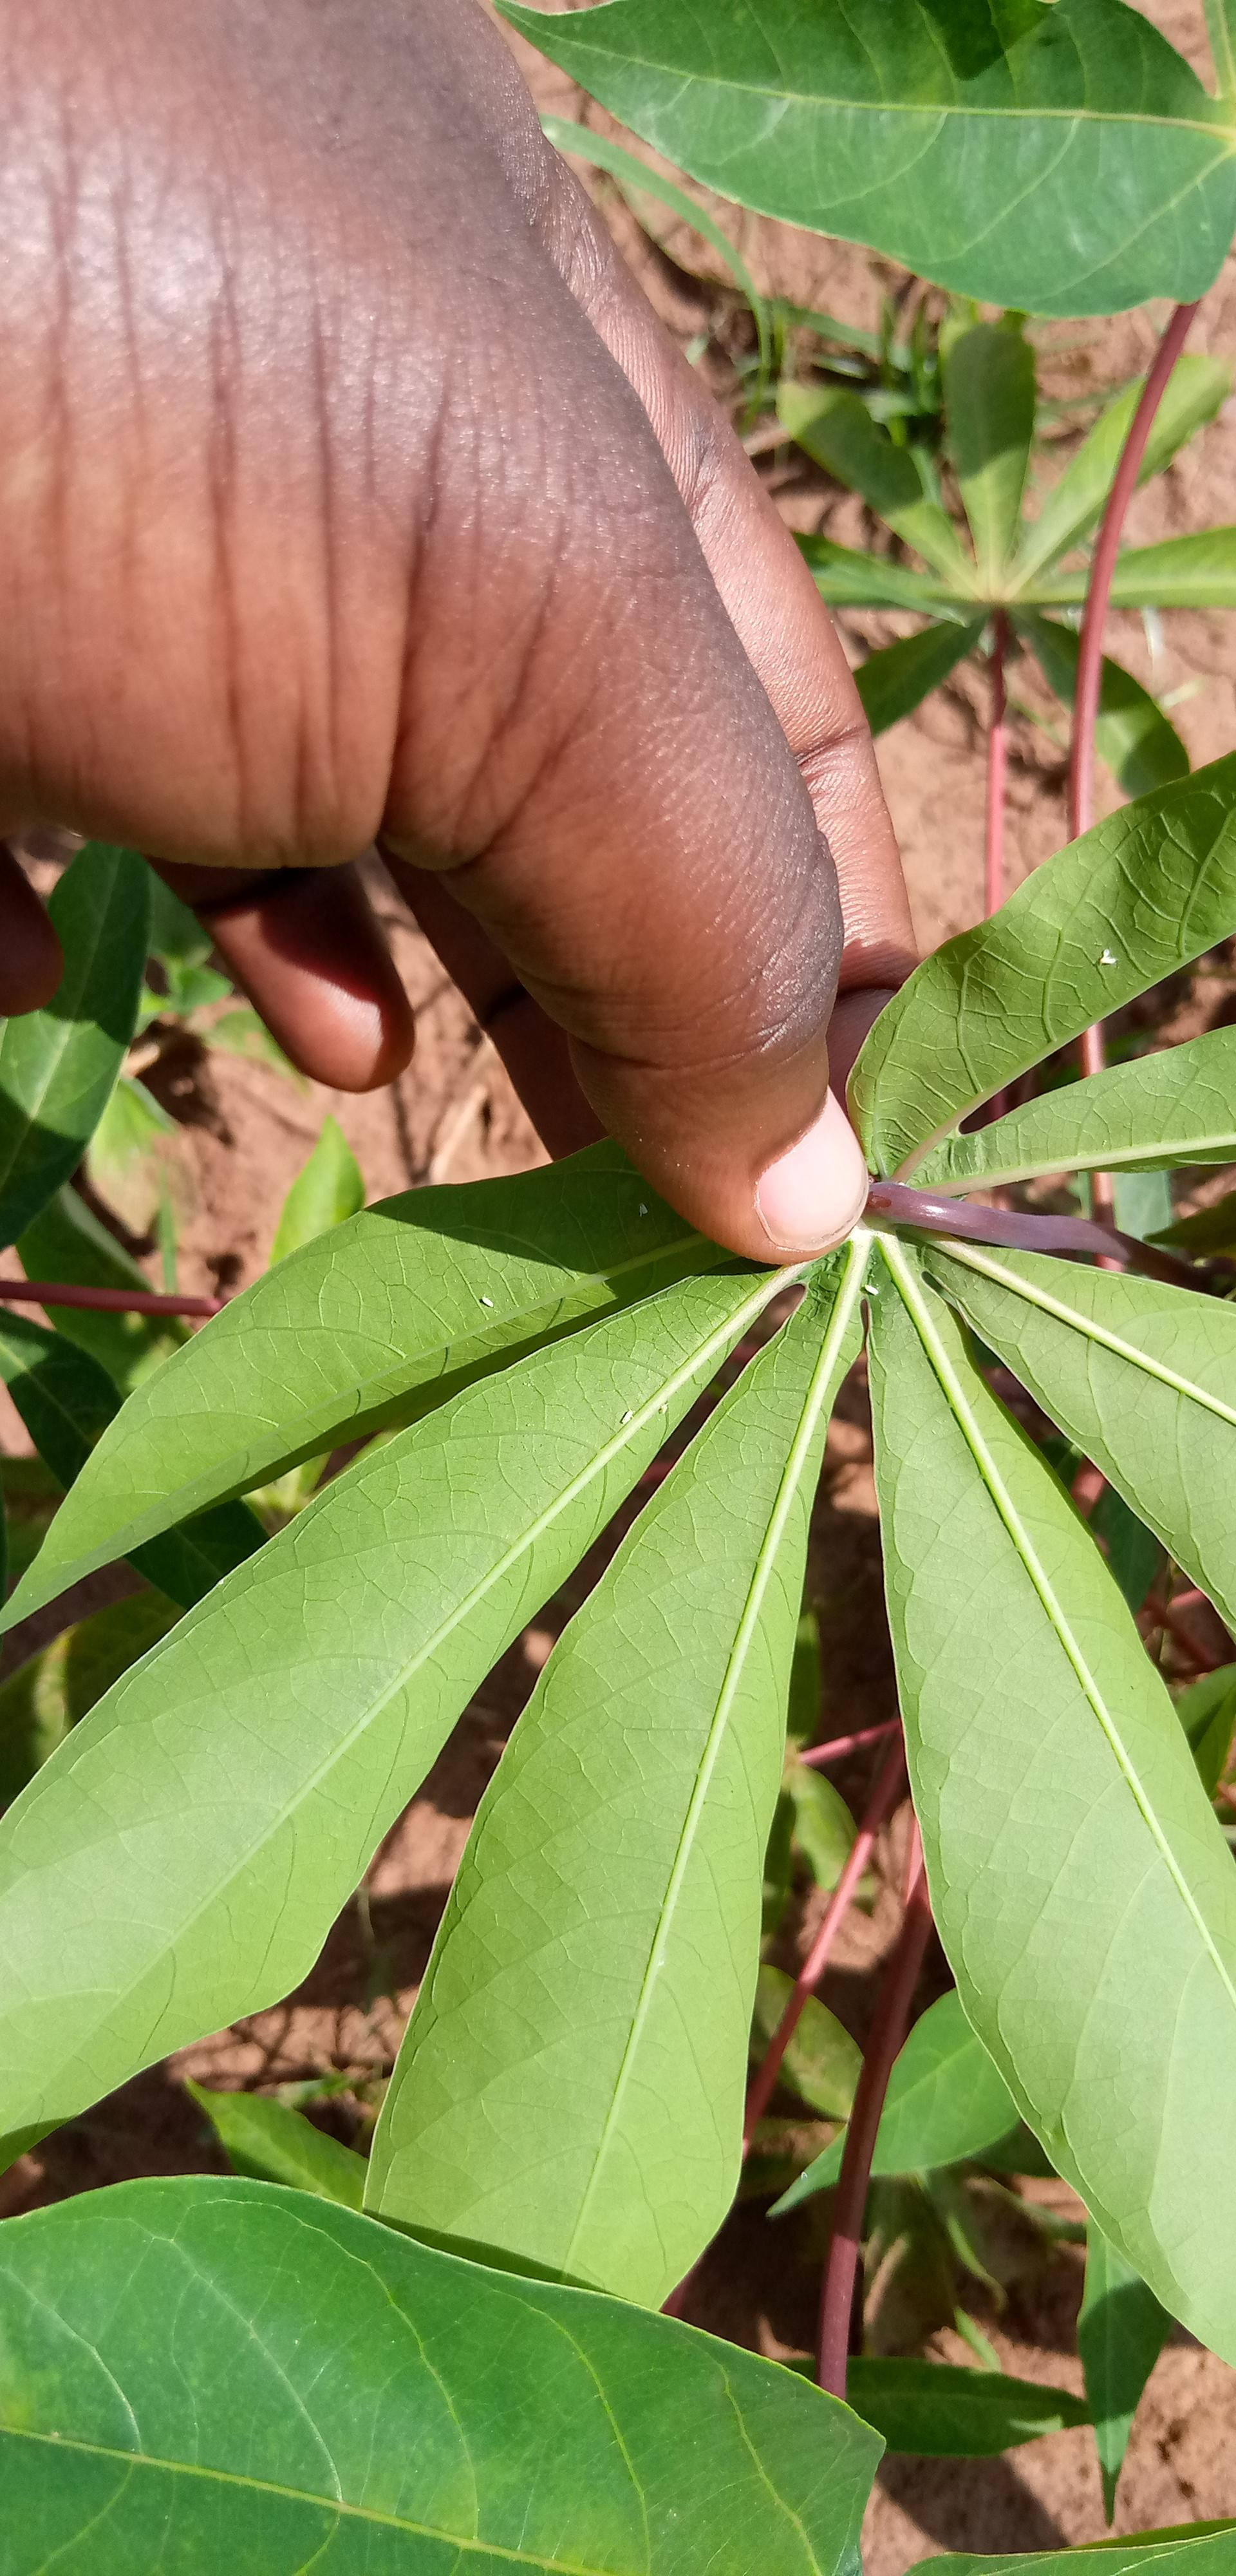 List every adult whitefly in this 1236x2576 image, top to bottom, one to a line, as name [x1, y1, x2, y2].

whitefly [1095, 943, 1120, 971]
whitefly [625, 1189, 655, 1231]
whitefly [857, 1274, 891, 1311]
whitefly [465, 1284, 505, 1313]
whitefly [653, 1388, 673, 1426]
whitefly [612, 1403, 637, 1435]